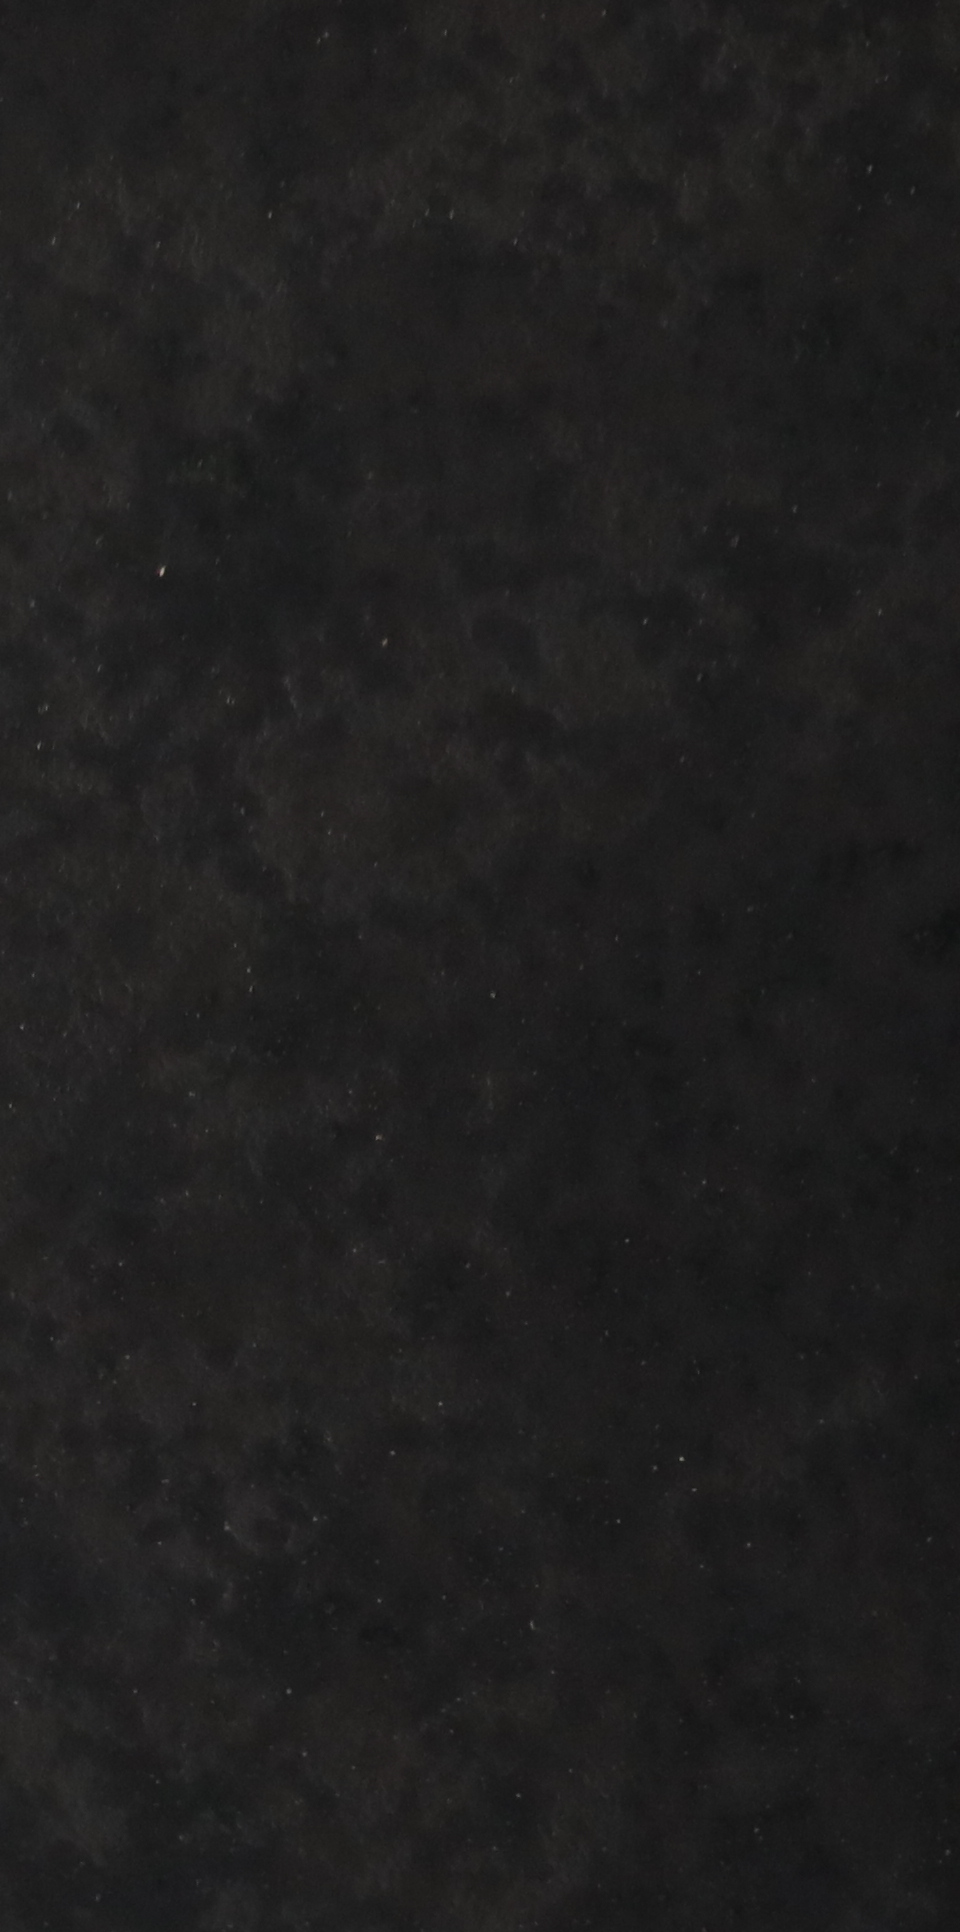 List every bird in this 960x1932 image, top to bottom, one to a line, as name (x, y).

None